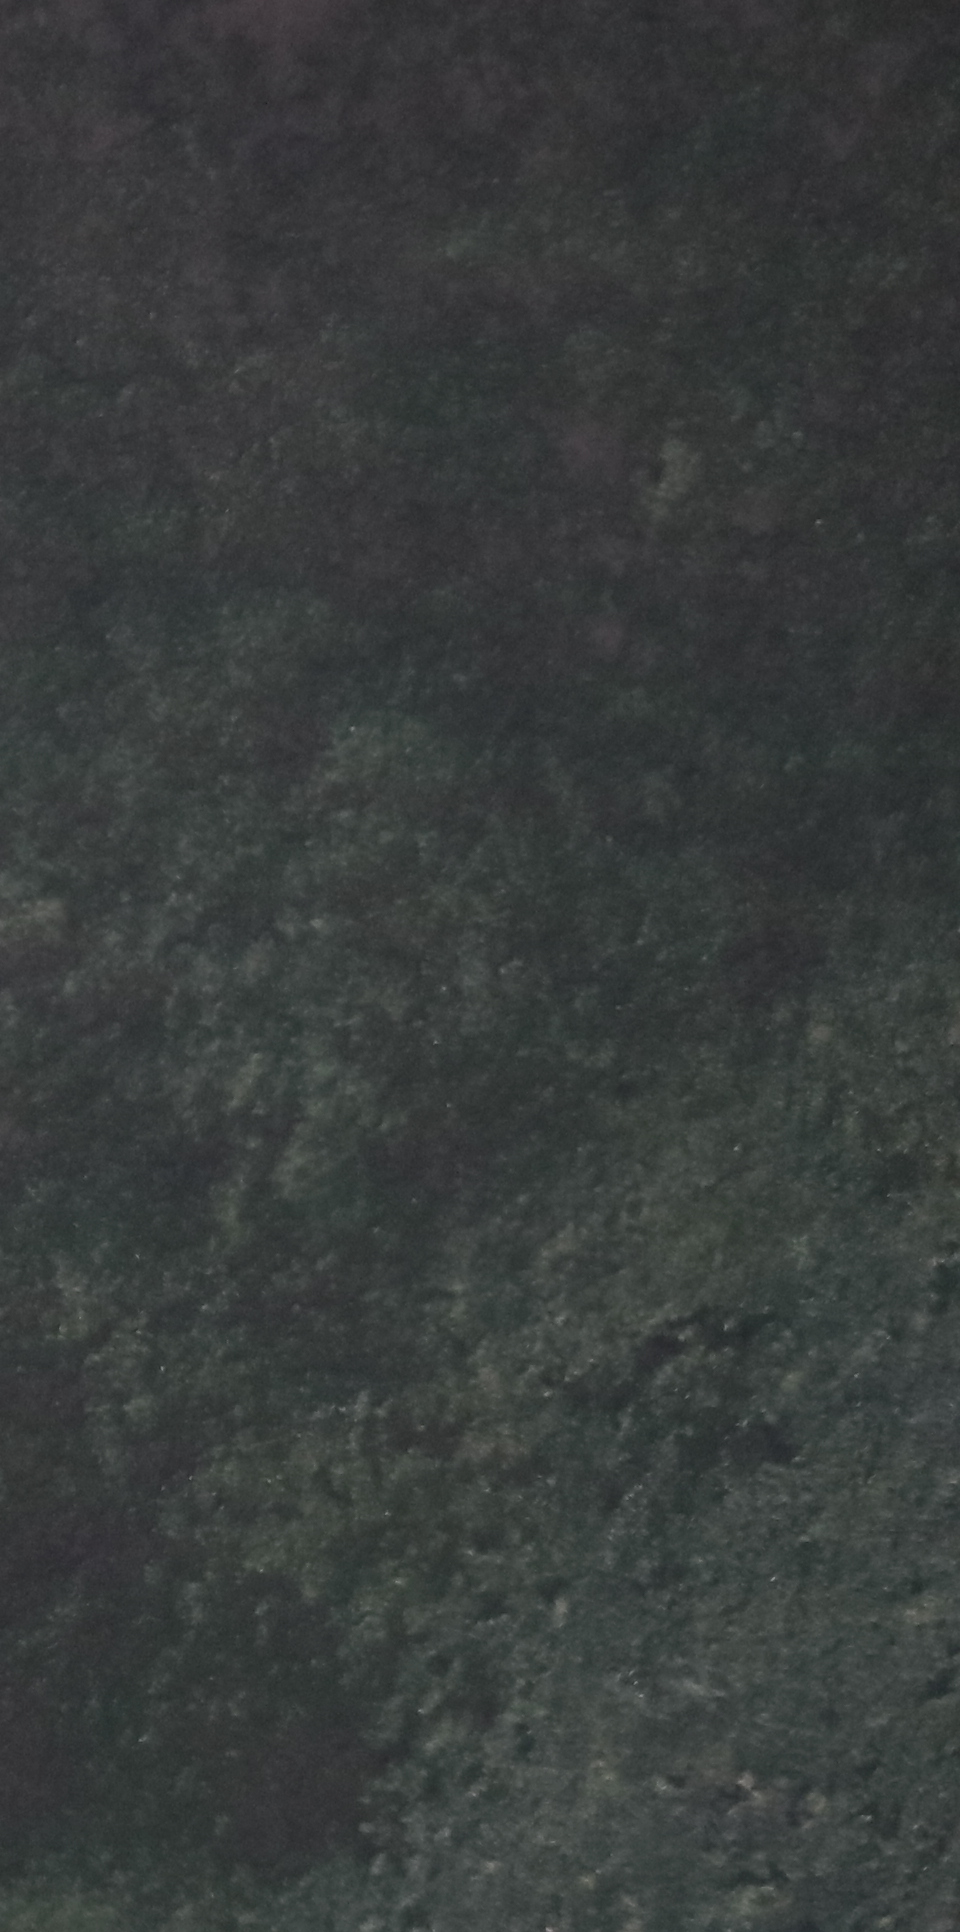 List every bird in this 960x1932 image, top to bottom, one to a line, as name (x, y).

None